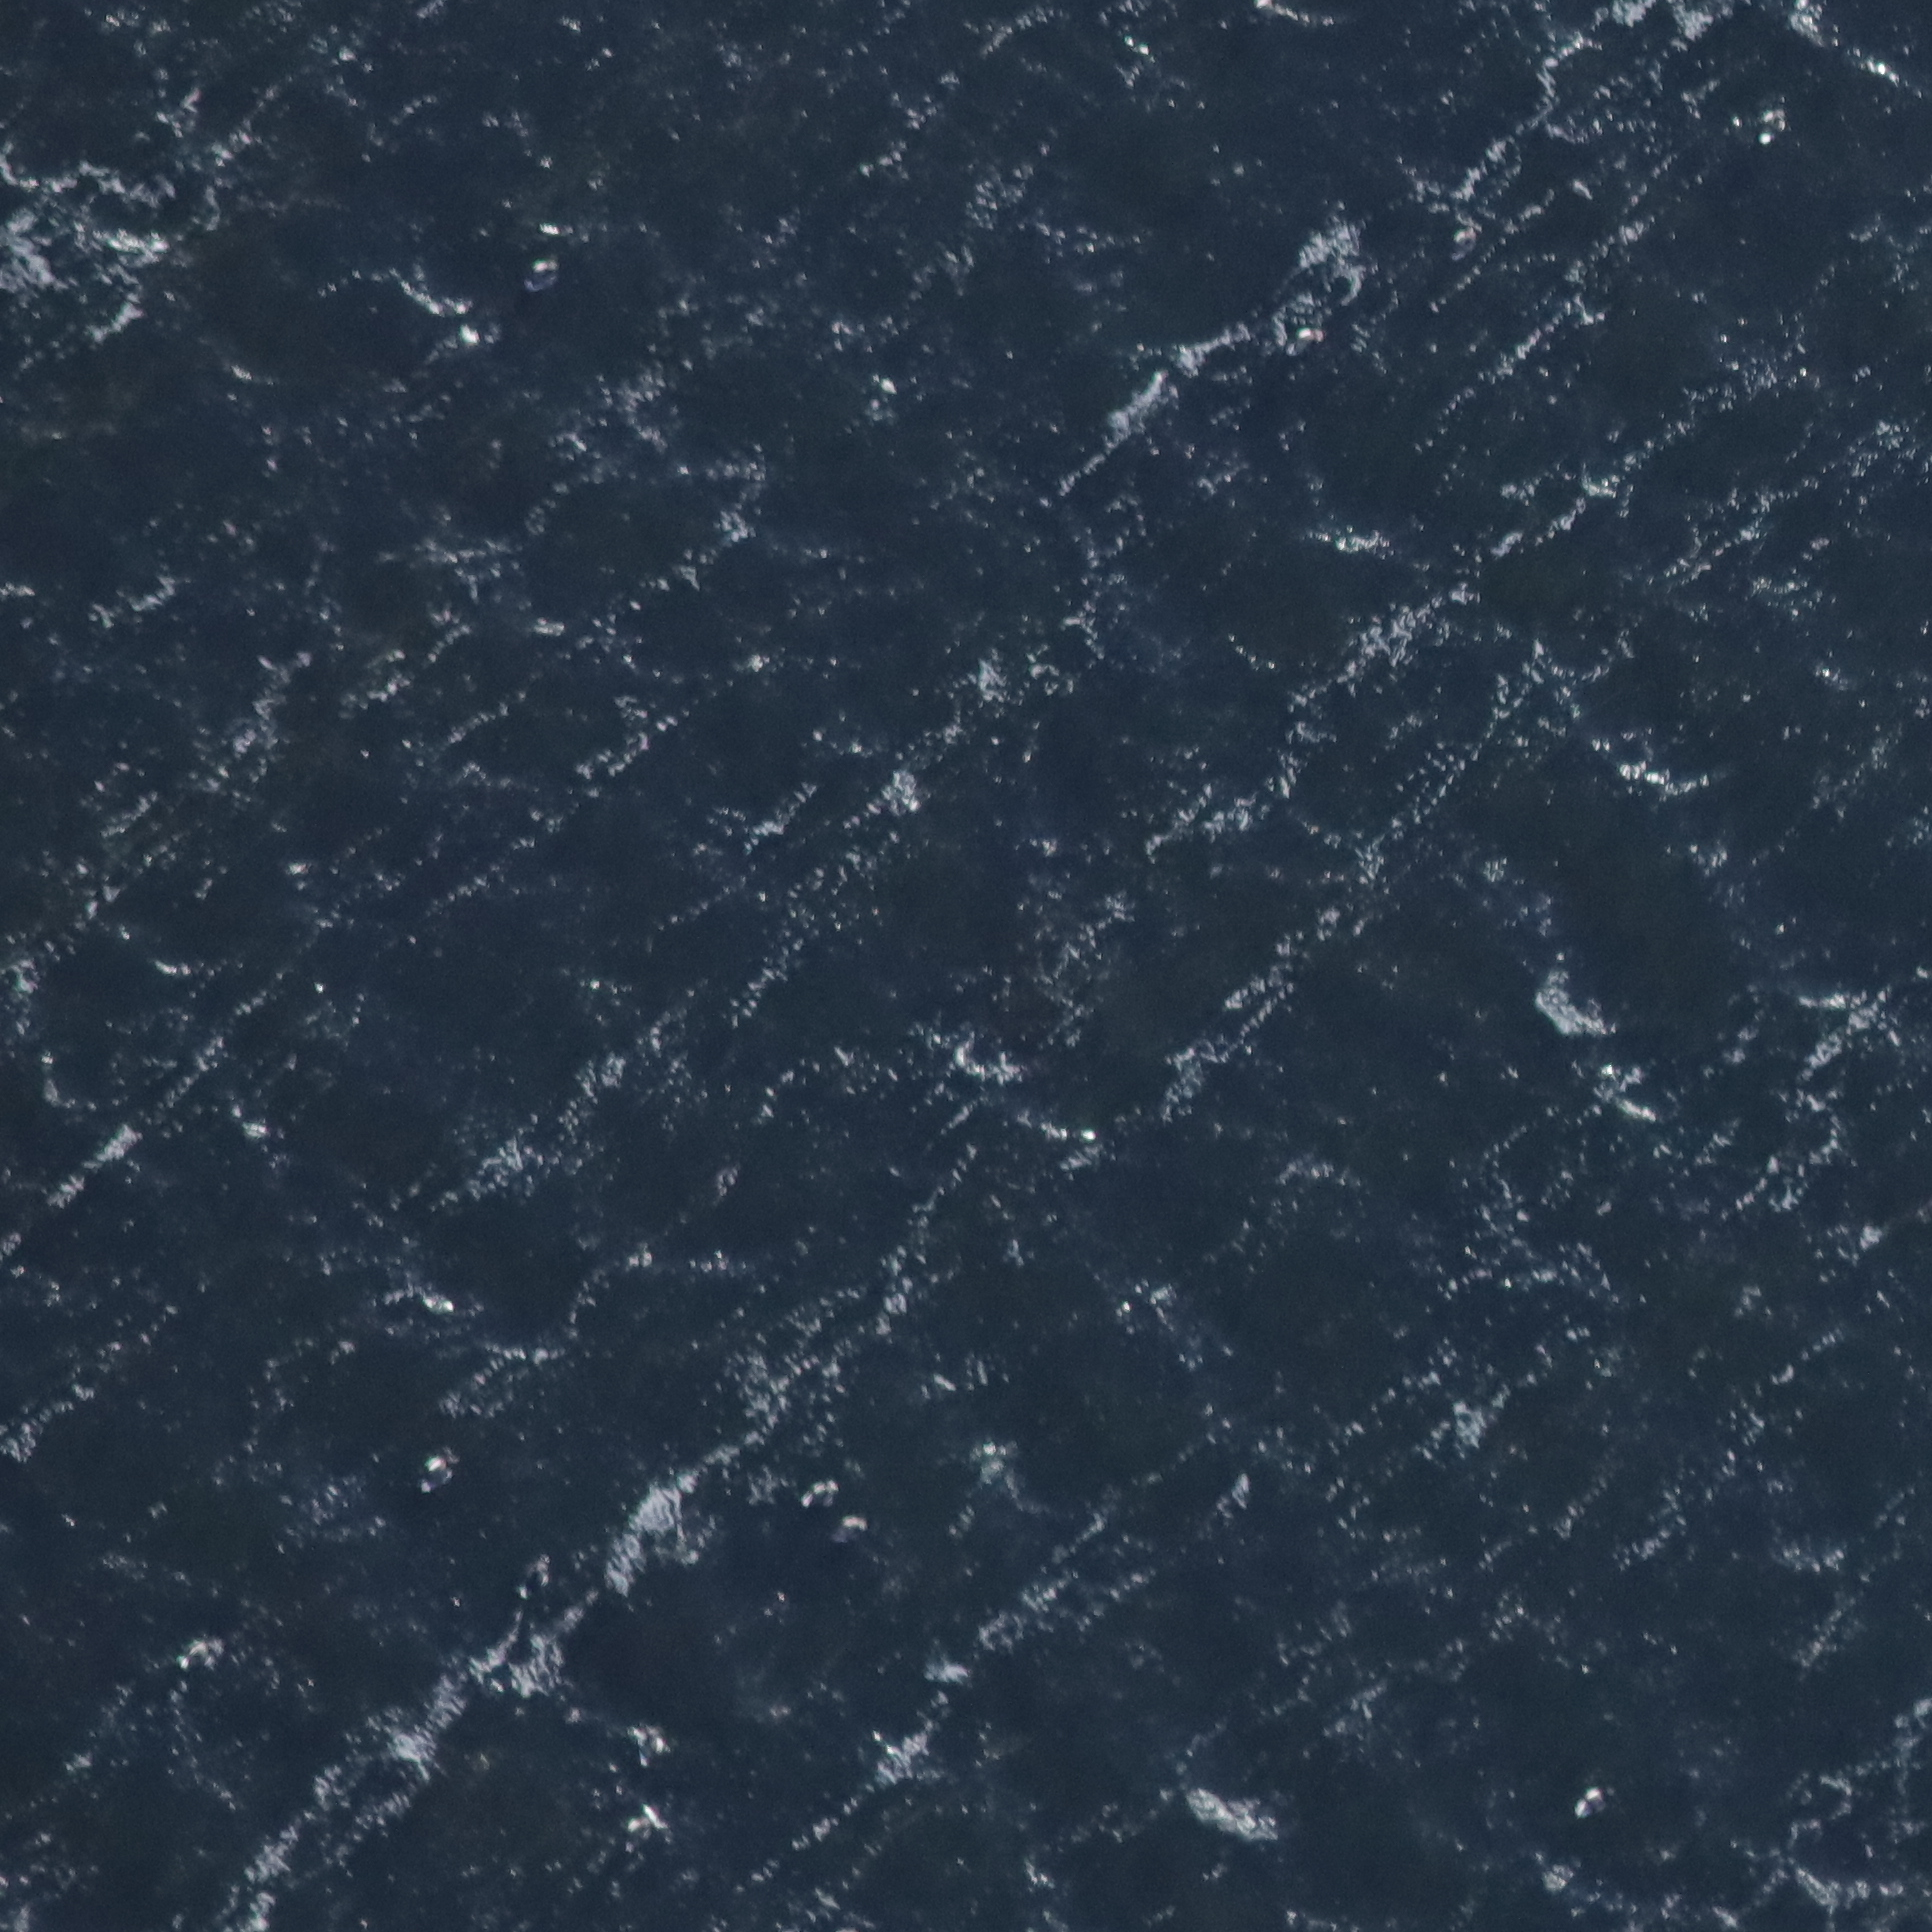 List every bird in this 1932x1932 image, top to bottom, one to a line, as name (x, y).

brant (1772, 123)
brant (542, 276)
brant (434, 1472)
brant (816, 1492)
brant (851, 1530)
brant (537, 1580)
brant (200, 1653)
brant (646, 1753)
brant (1590, 1800)
brant (638, 1832)